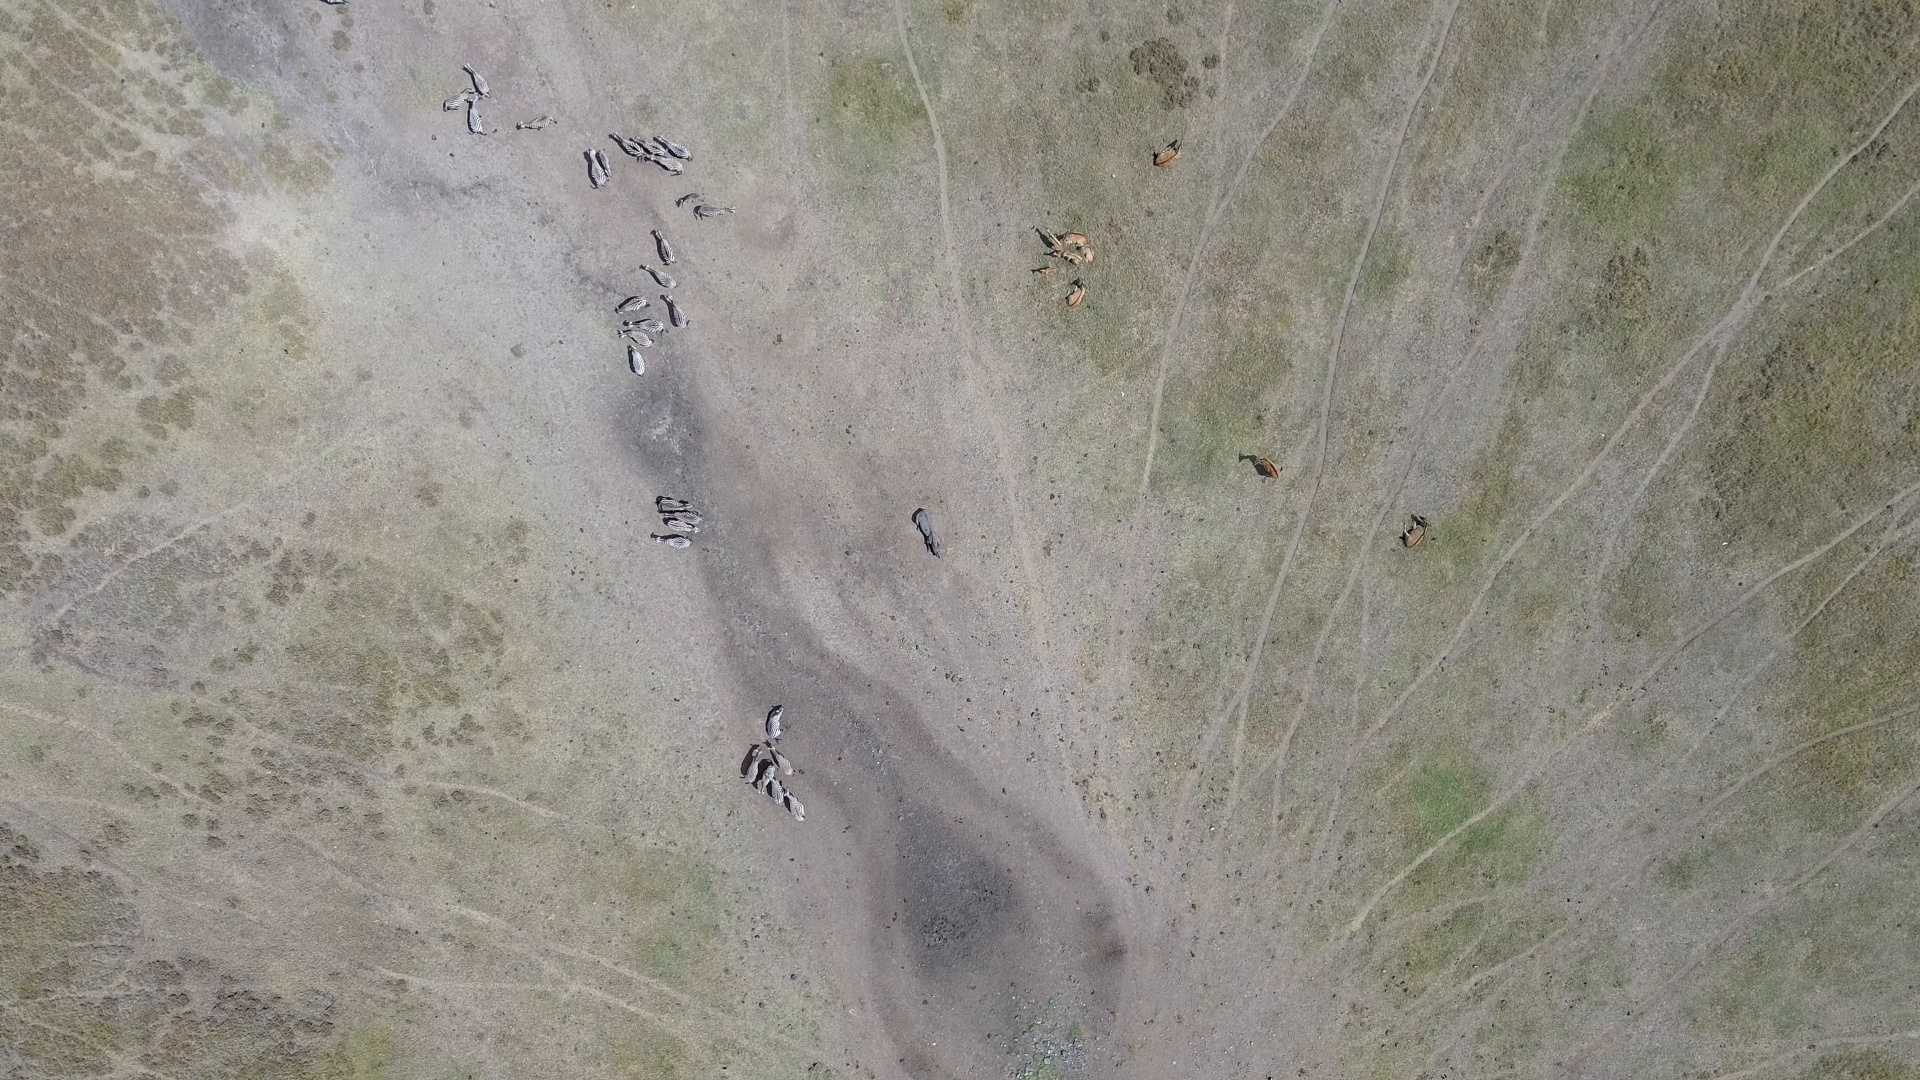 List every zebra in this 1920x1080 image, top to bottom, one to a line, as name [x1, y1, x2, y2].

zebra [464, 64, 487, 96]
zebra [445, 91, 468, 109]
zebra [469, 101, 480, 133]
zebra [521, 118, 547, 132]
zebra [611, 131, 643, 156]
zebra [656, 135, 694, 159]
zebra [634, 136, 668, 156]
zebra [599, 147, 612, 181]
zebra [586, 151, 604, 187]
zebra [646, 154, 684, 174]
zebra [674, 192, 699, 208]
zebra [698, 205, 732, 218]
zebra [654, 230, 671, 262]
zebra [643, 264, 679, 290]
zebra [621, 297, 647, 316]
zebra [666, 300, 685, 327]
zebra [629, 317, 666, 333]
zebra [616, 330, 654, 345]
zebra [630, 344, 645, 375]
zebra [661, 499, 697, 512]
zebra [664, 511, 705, 524]
zebra [665, 523, 700, 535]
zebra [657, 534, 691, 548]
zebra [767, 707, 783, 739]
zebra [768, 746, 794, 777]
zebra [744, 749, 763, 784]
zebra [758, 763, 773, 795]
zebra [771, 778, 784, 804]
zebra [788, 788, 806, 821]